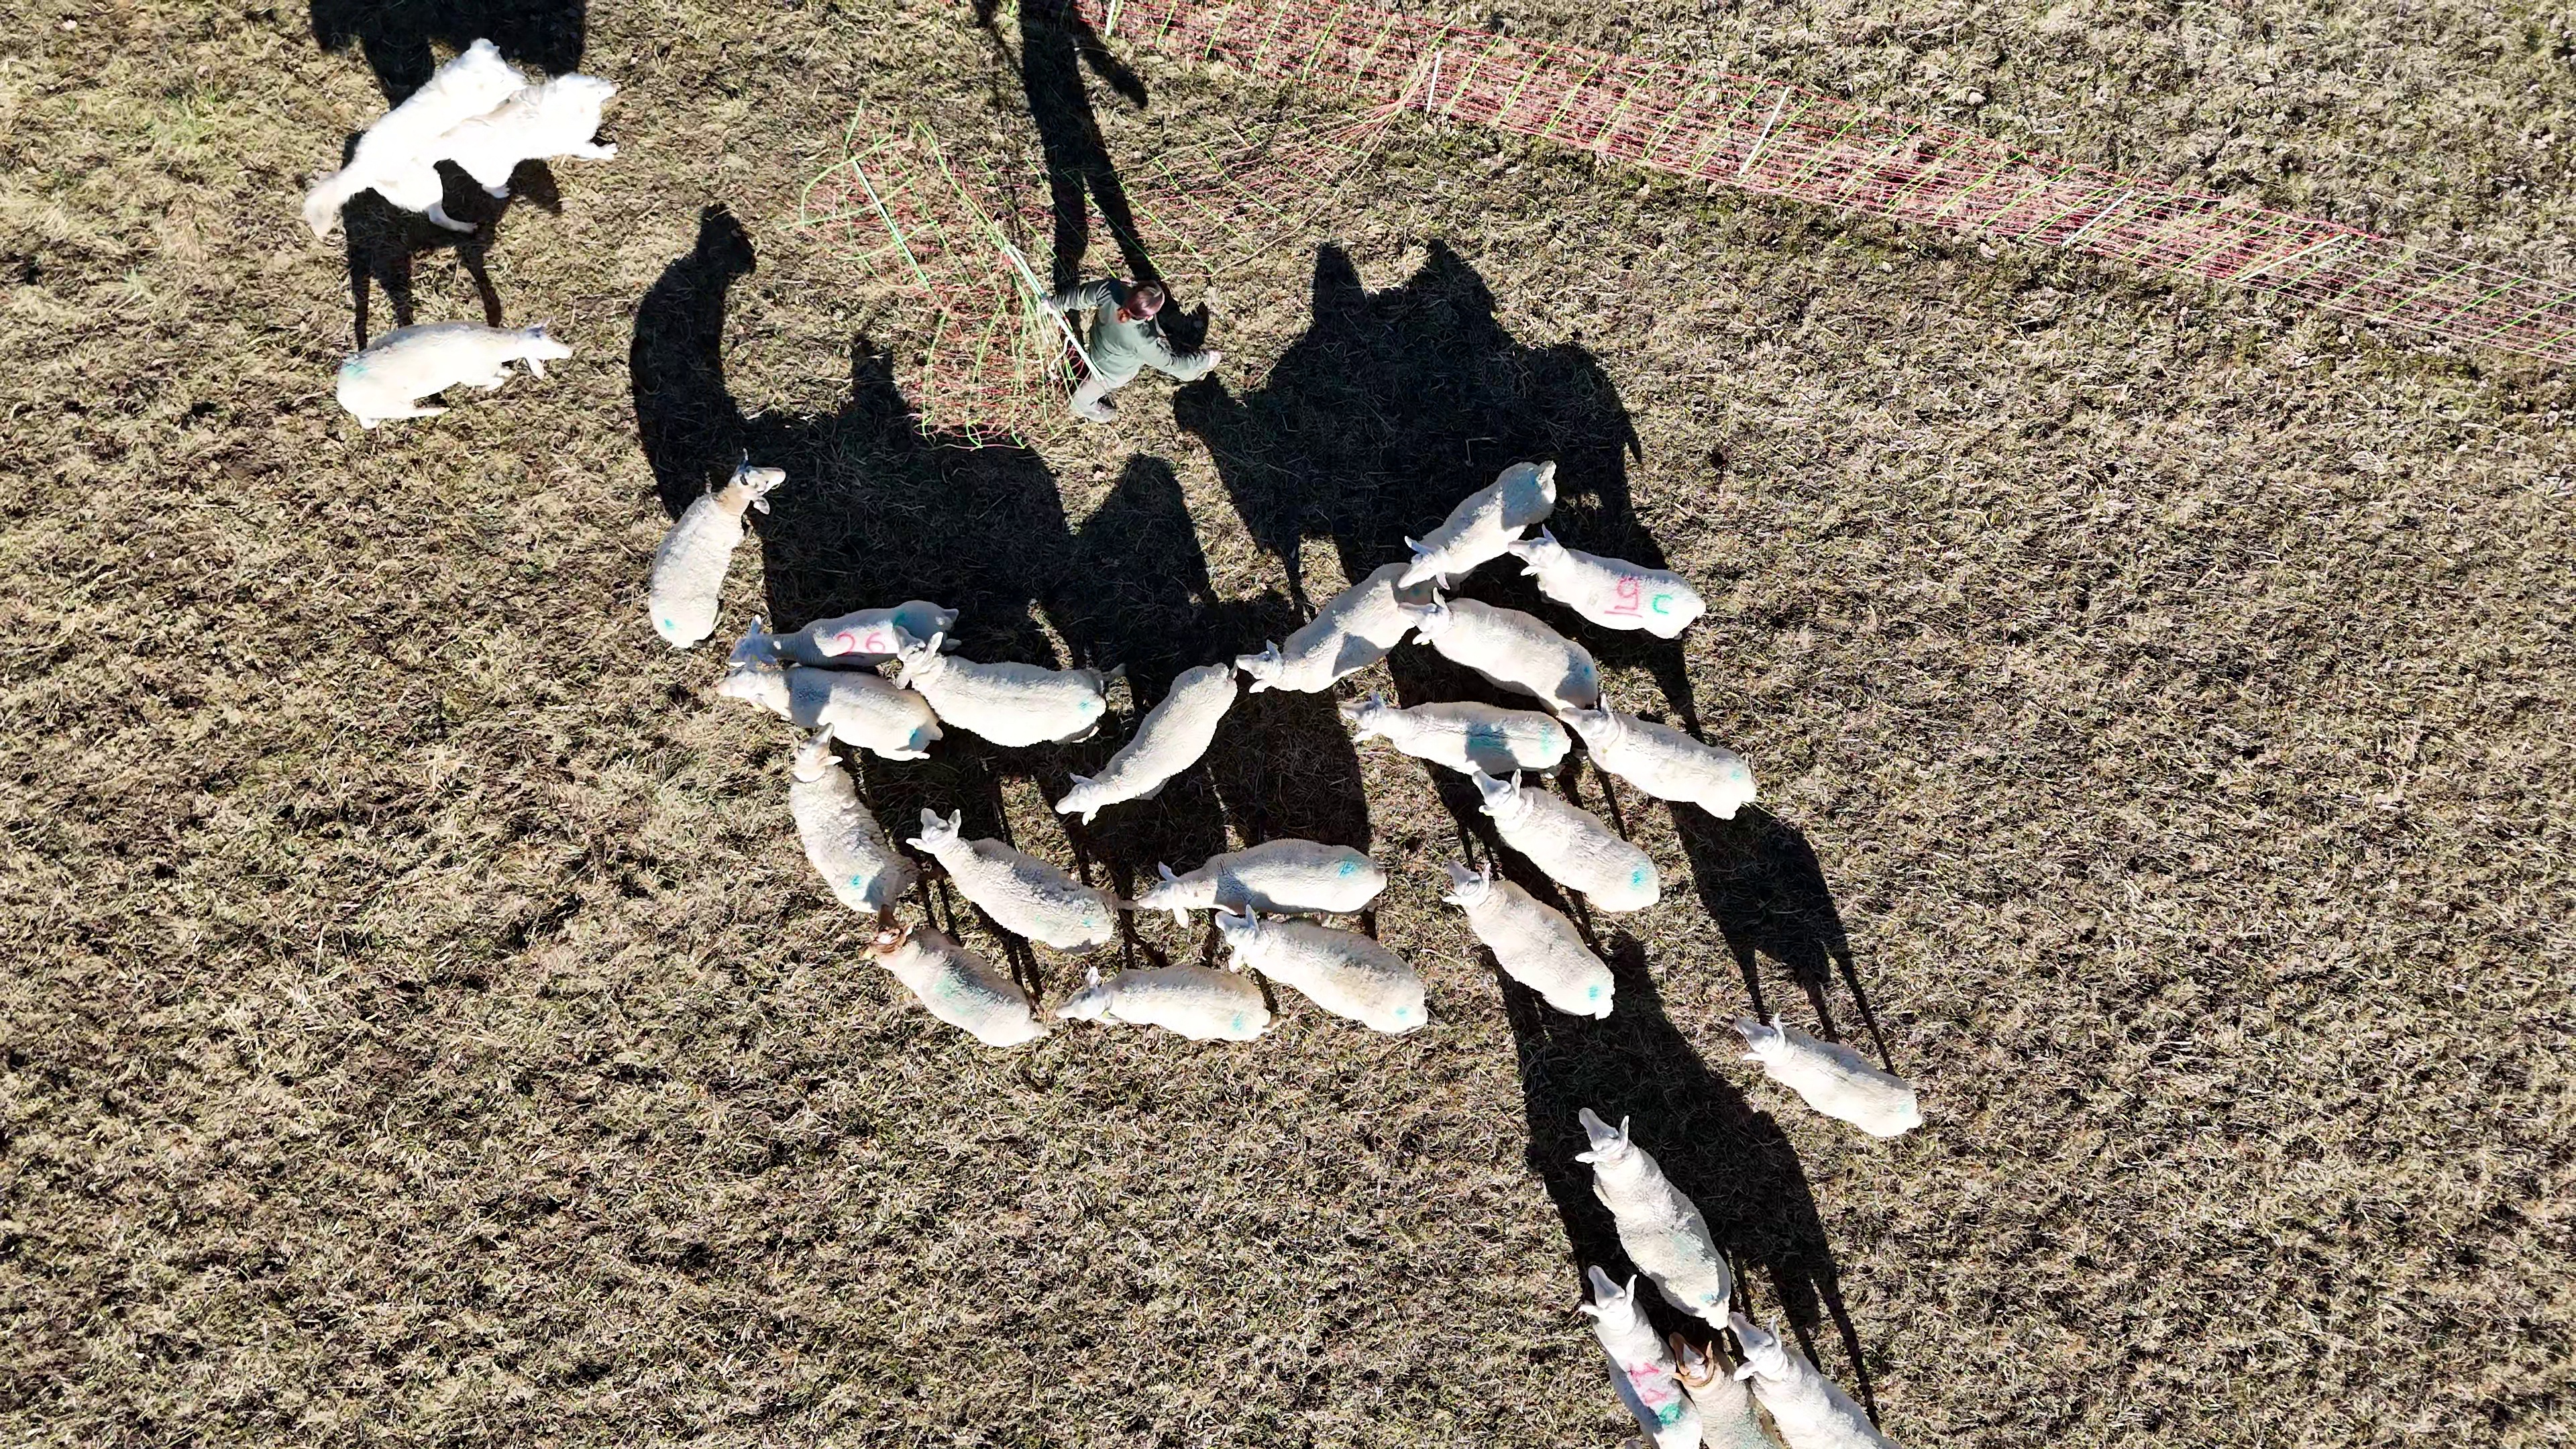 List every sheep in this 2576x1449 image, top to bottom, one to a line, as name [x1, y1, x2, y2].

sheep [337, 320, 574, 431]
sheep [647, 448, 788, 648]
sheep [1397, 461, 1557, 591]
sheep [1507, 524, 1707, 640]
sheep [1236, 561, 1433, 694]
sheep [1398, 587, 1599, 713]
sheep [725, 600, 962, 675]
sheep [892, 625, 1128, 748]
sheep [716, 652, 944, 761]
sheep [1055, 663, 1239, 826]
sheep [1339, 688, 1573, 775]
sheep [1560, 692, 1757, 820]
sheep [788, 722, 945, 914]
sheep [1471, 768, 1660, 913]
sheep [906, 808, 1140, 954]
sheep [1138, 838, 1389, 929]
sheep [1441, 859, 1616, 1020]
sheep [858, 904, 1054, 1048]
sheep [1215, 904, 1428, 1034]
sheep [1055, 964, 1286, 1042]
sheep [1734, 1012, 1923, 1138]
sheep [1575, 1107, 1732, 1331]
sheep [1579, 1262, 1703, 1449]
sheep [1728, 1311, 1903, 1449]
sheep [1667, 1332, 1789, 1449]